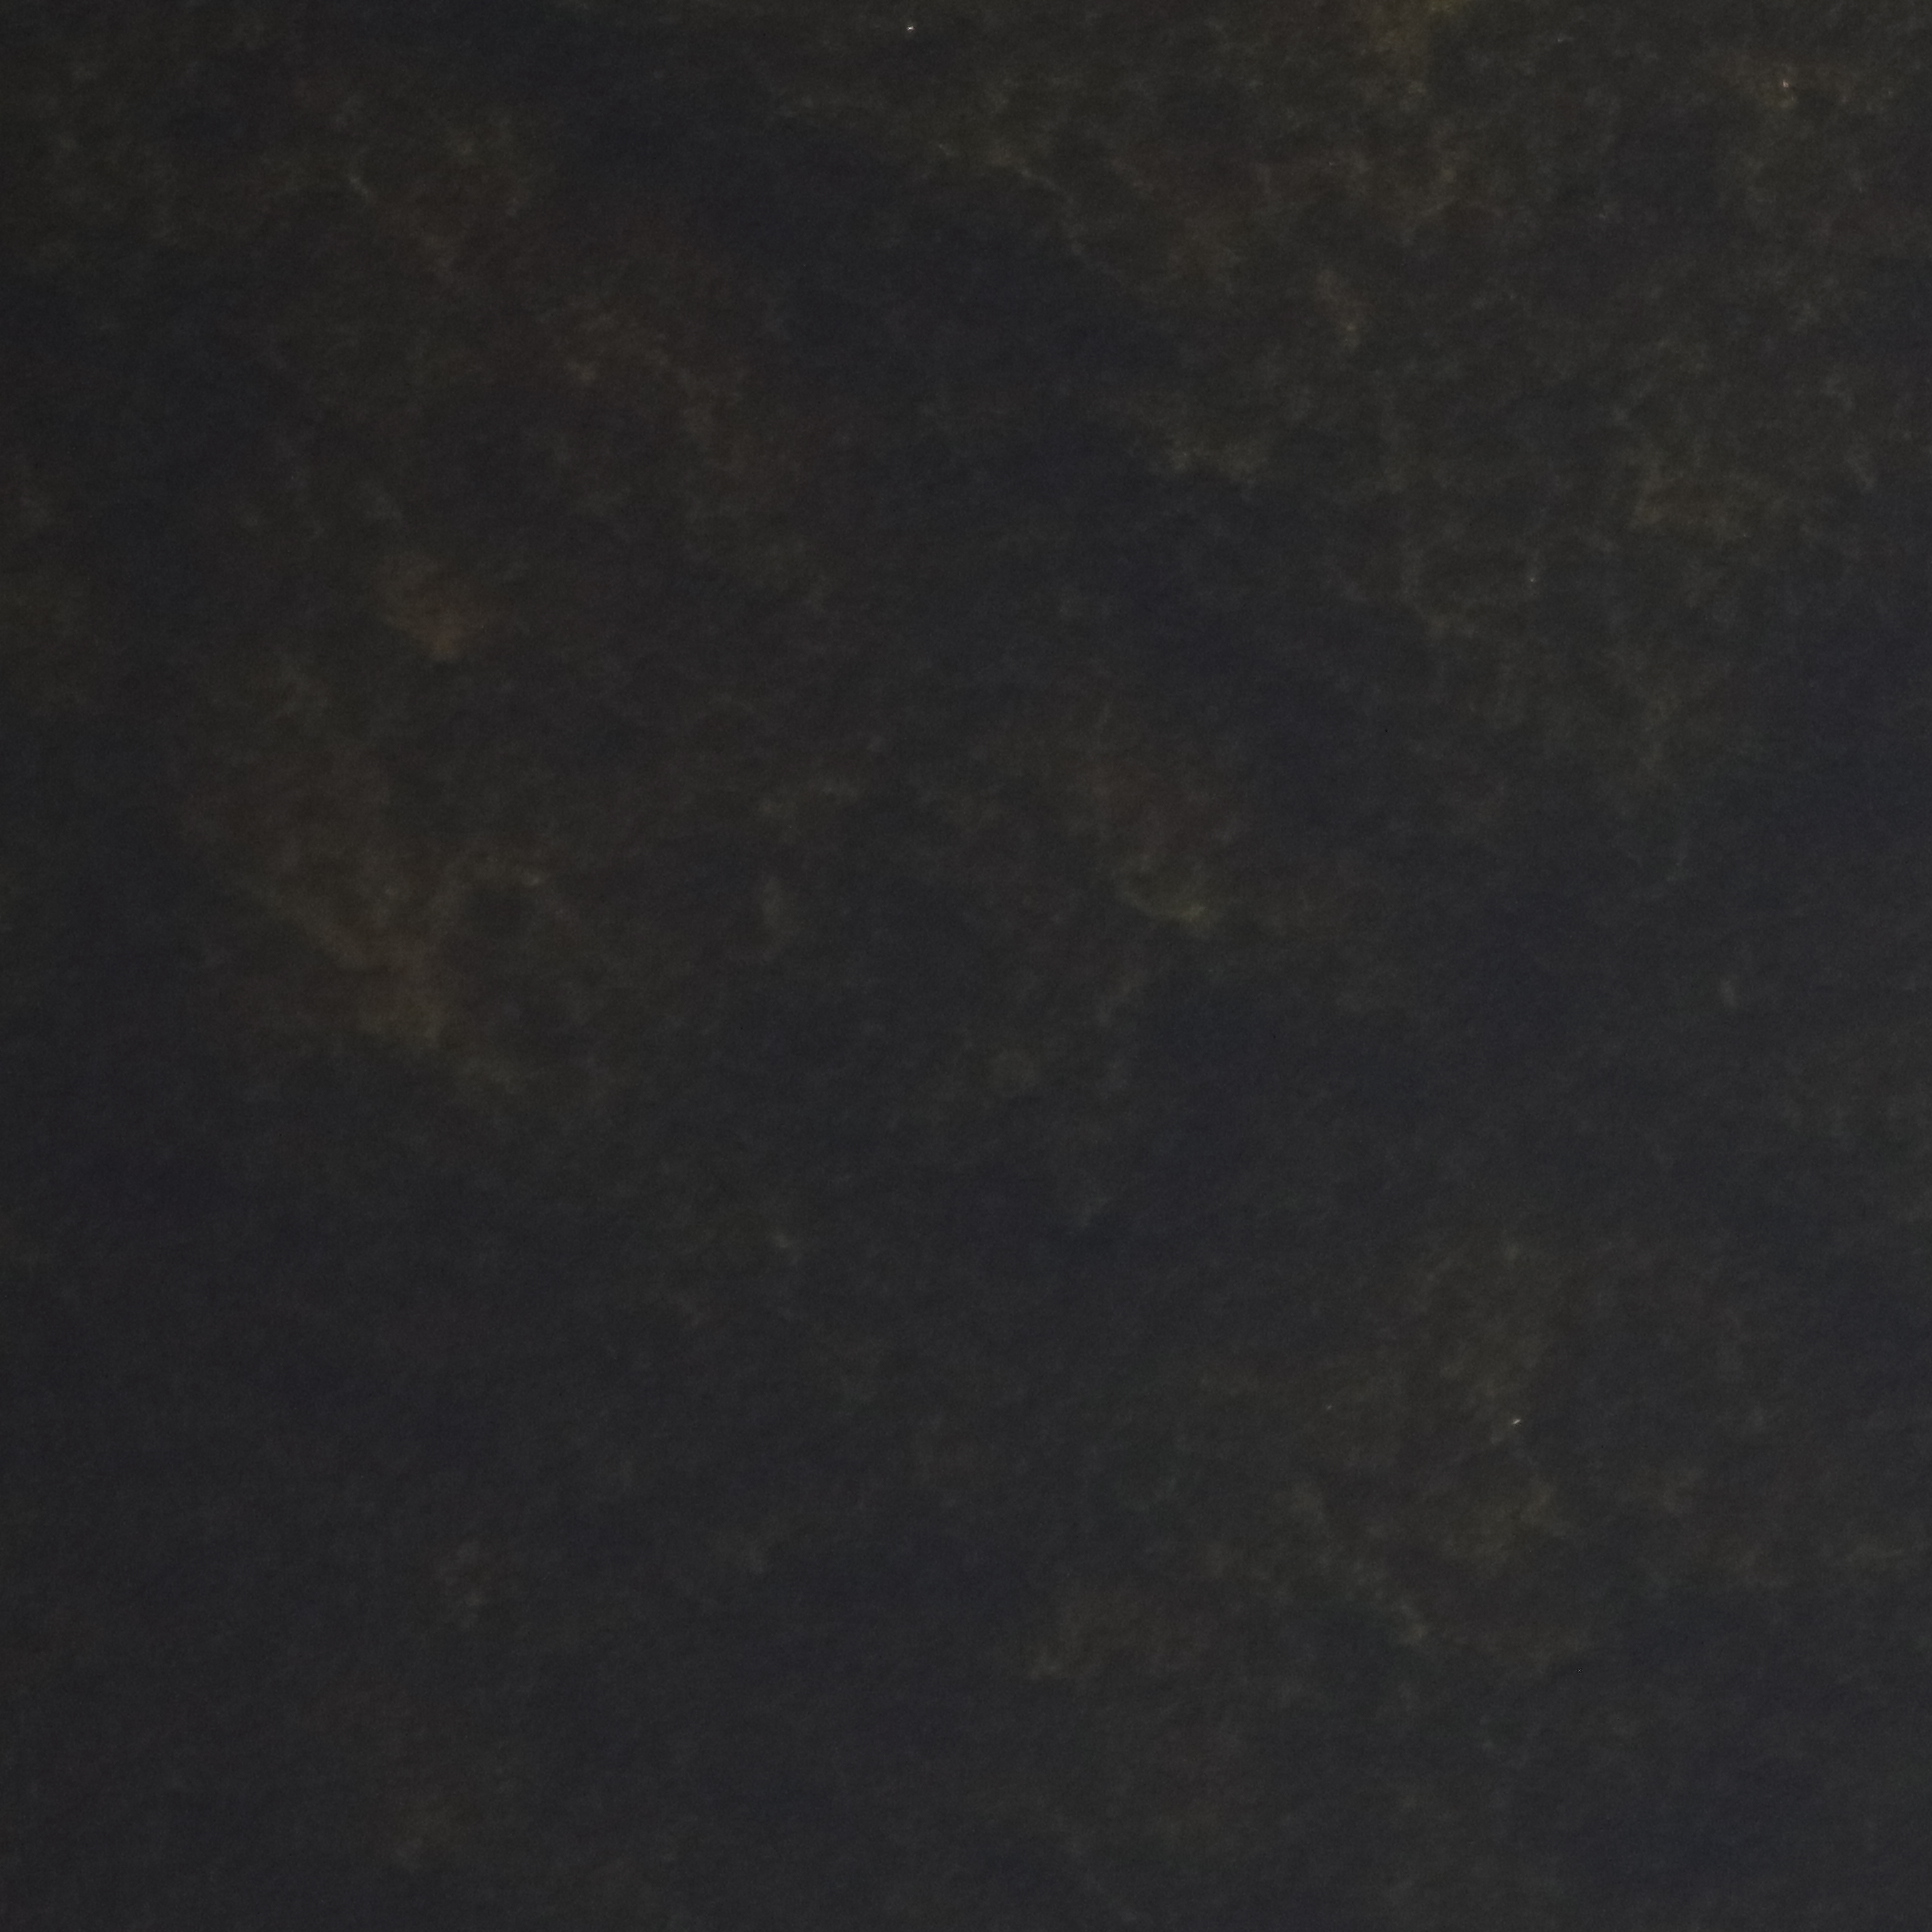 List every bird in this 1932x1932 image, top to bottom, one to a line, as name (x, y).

None